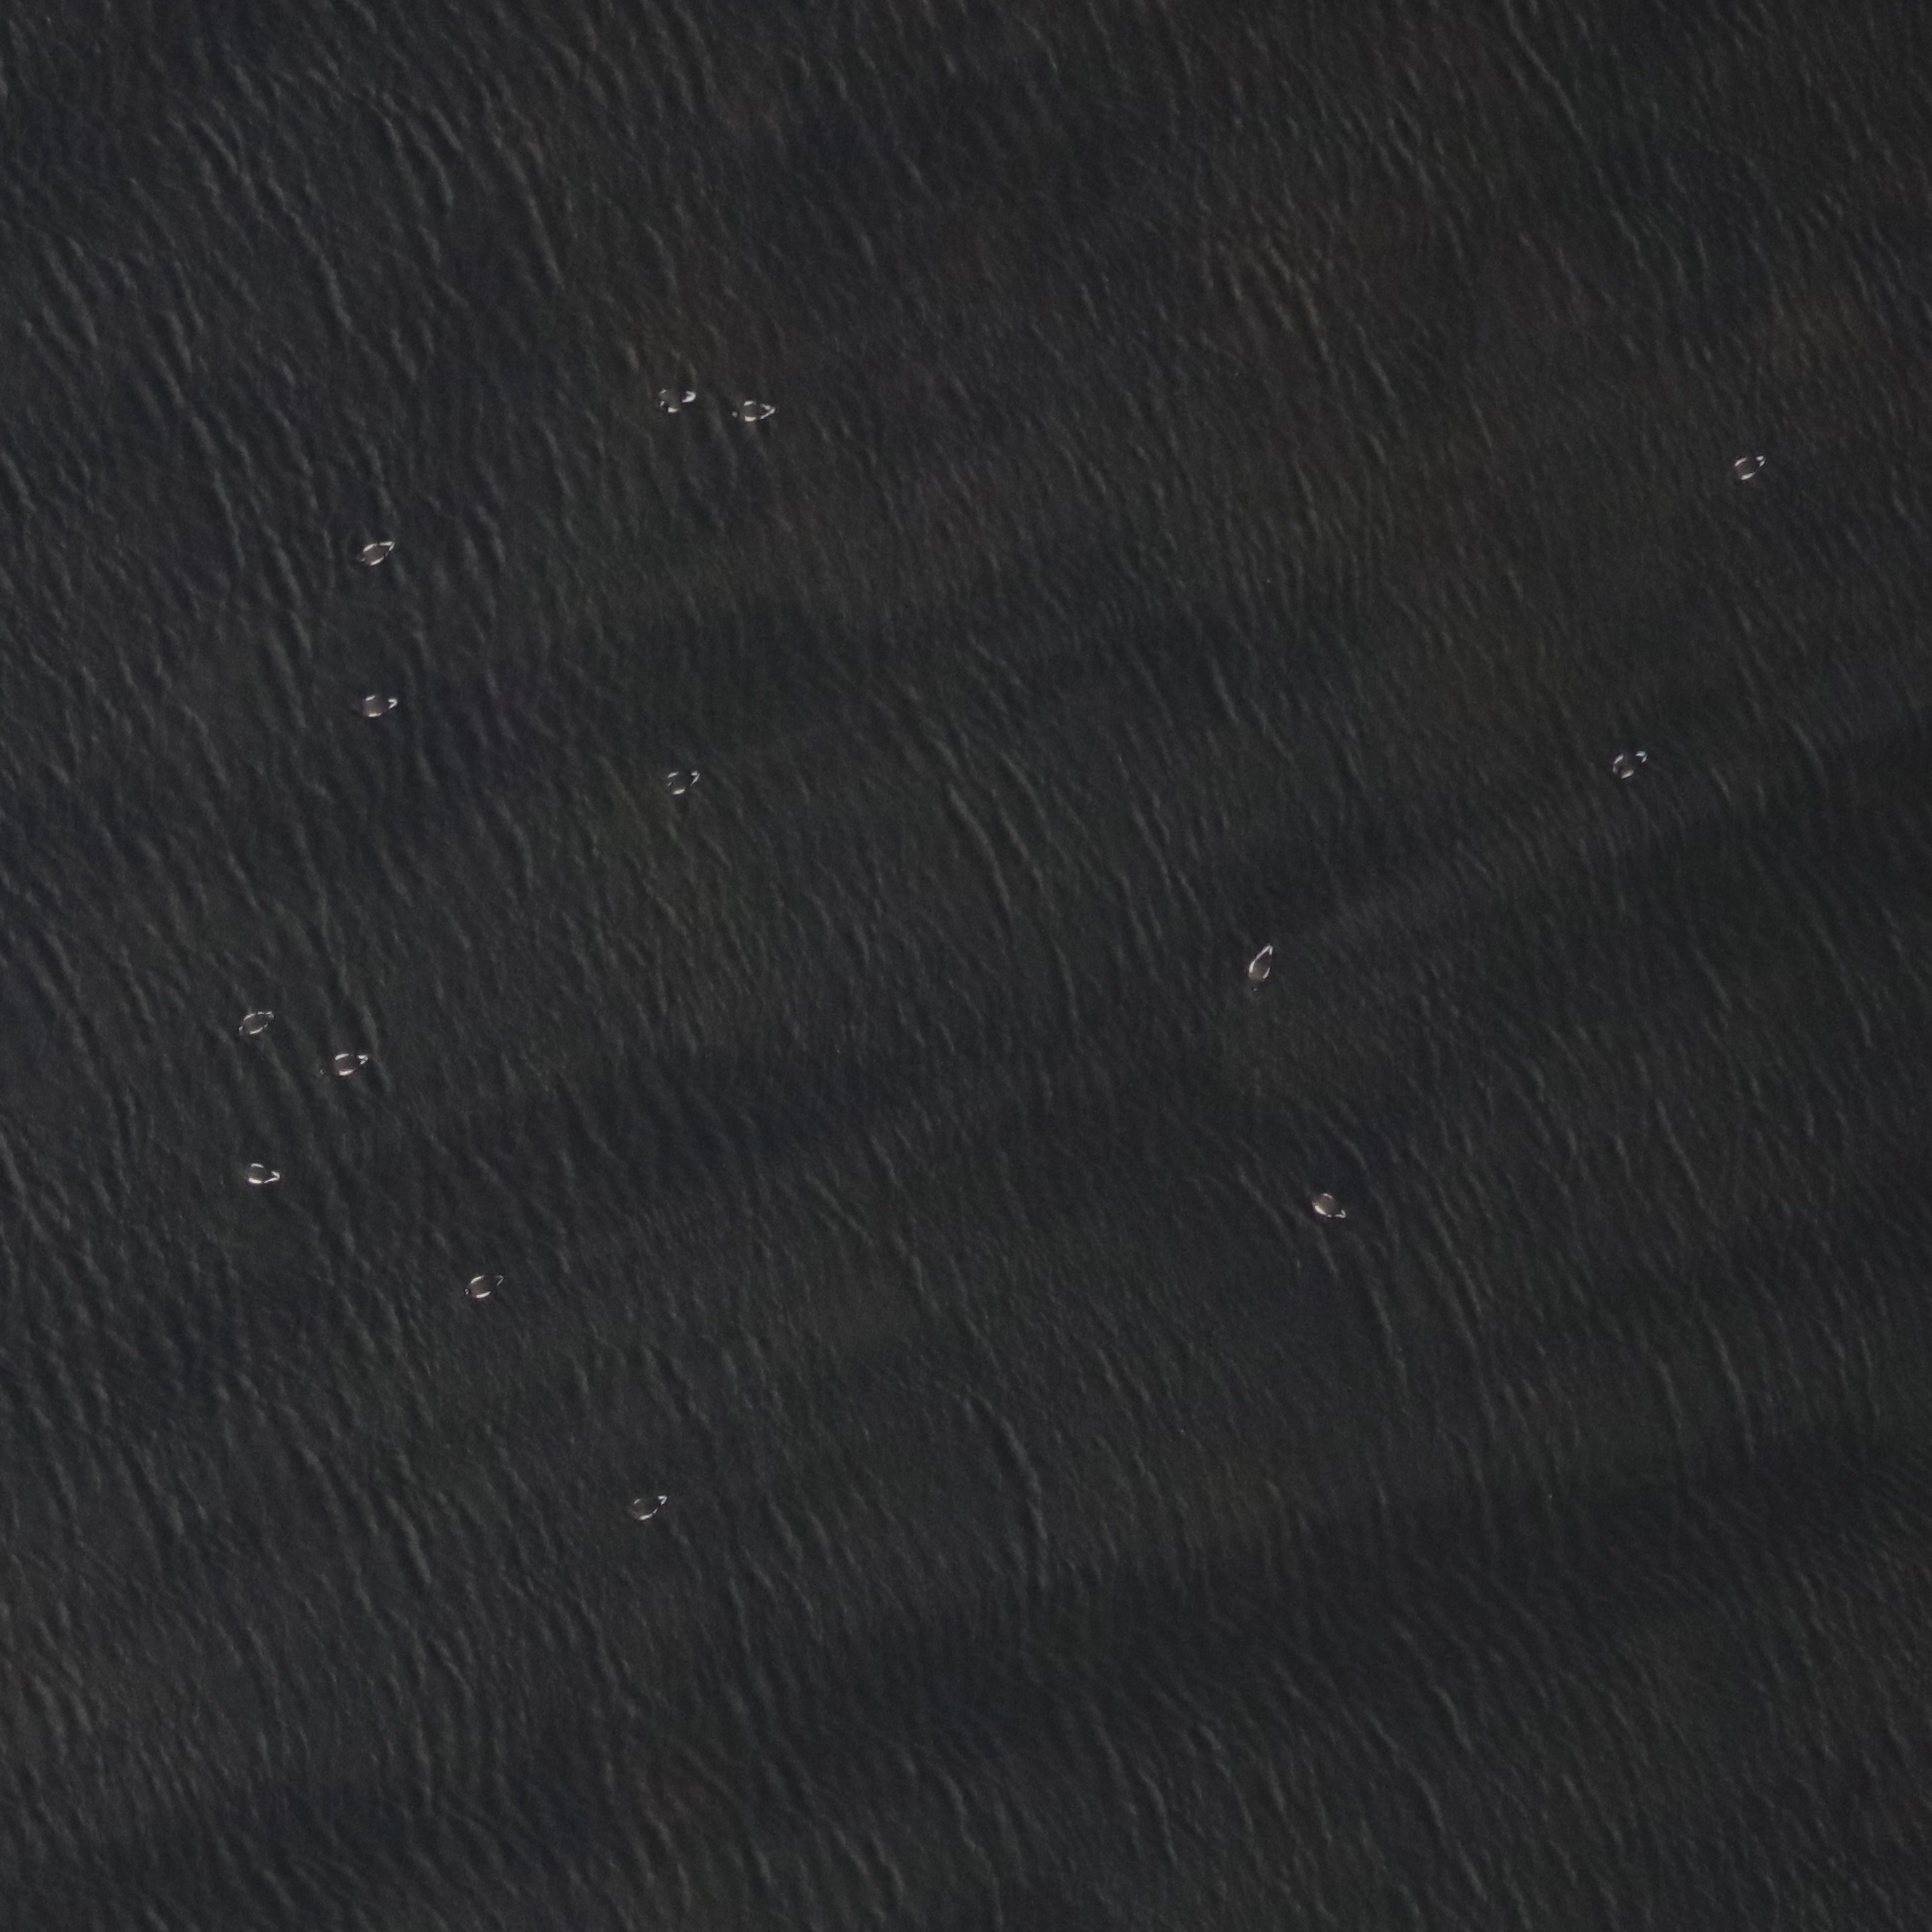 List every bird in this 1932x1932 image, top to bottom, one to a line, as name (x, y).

brant (673, 399)
brant (752, 412)
brant (1747, 467)
brant (374, 553)
brant (374, 706)
brant (1627, 764)
brant (681, 782)
brant (1259, 967)
brant (253, 1023)
brant (345, 1064)
brant (260, 1174)
brant (1326, 1203)
brant (482, 1287)
brant (645, 1506)